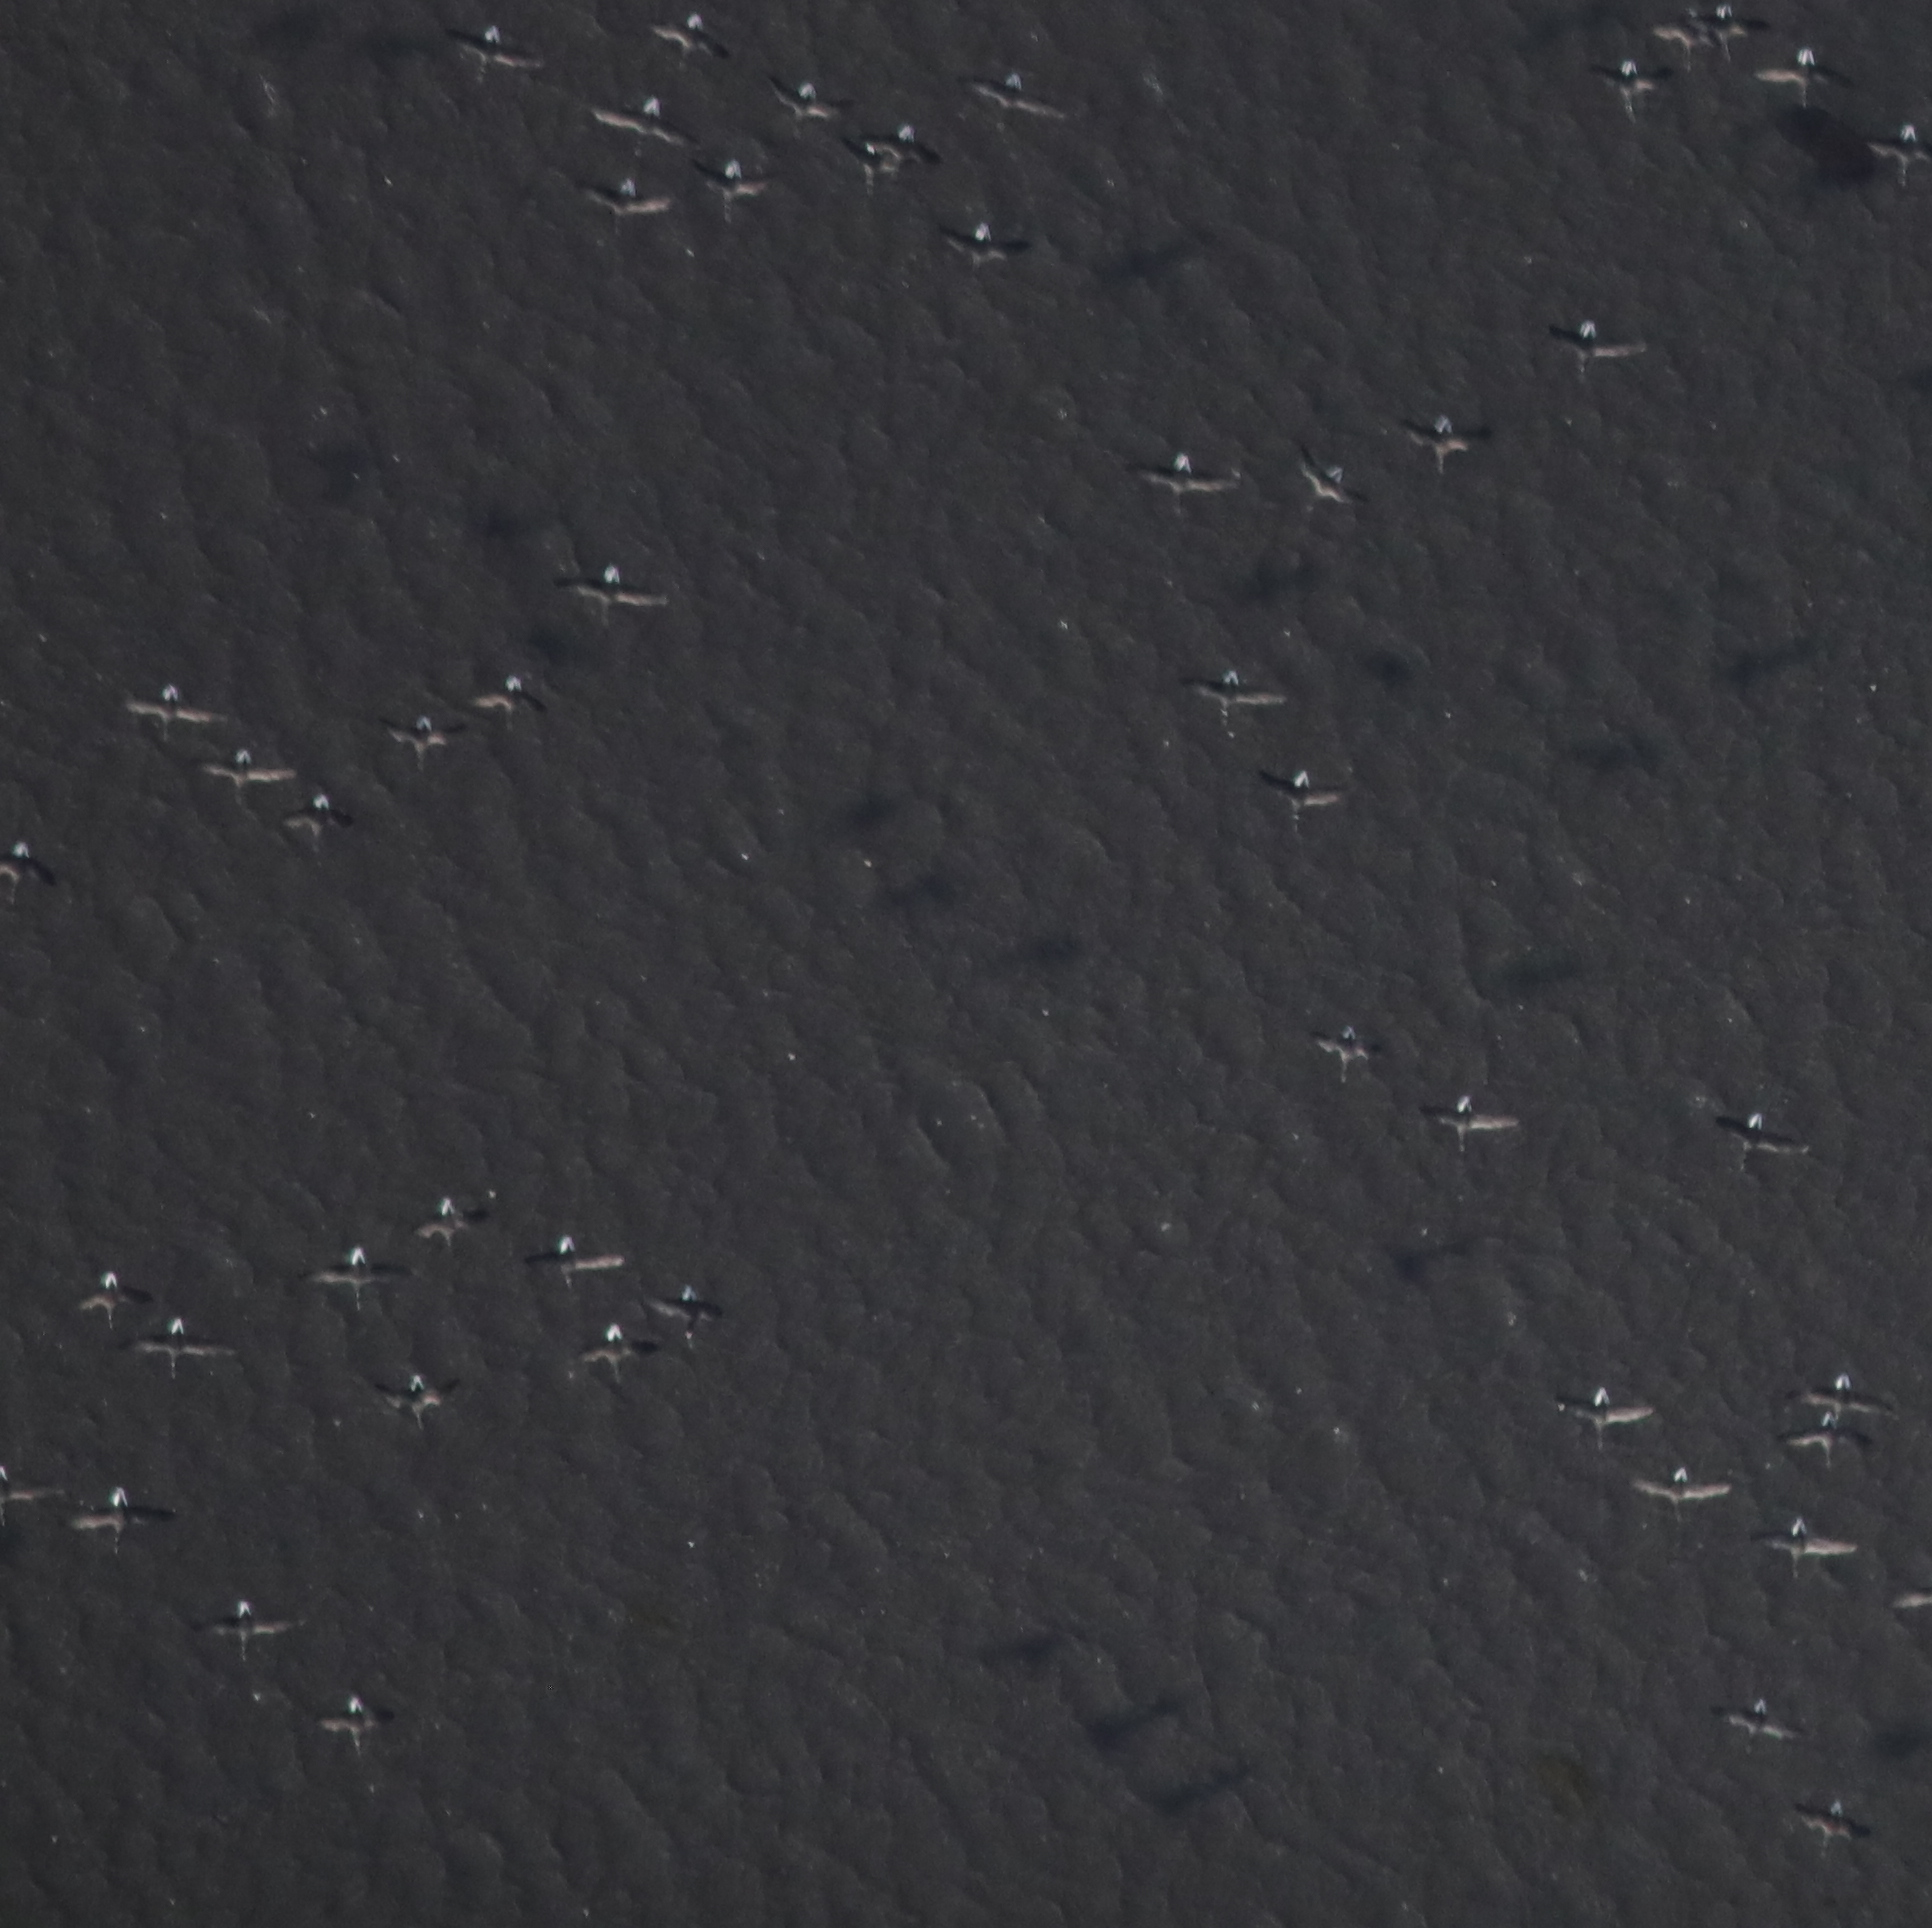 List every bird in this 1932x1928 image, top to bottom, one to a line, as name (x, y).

brant (1723, 29)
brant (1686, 36)
brant (689, 41)
brant (488, 50)
brant (1801, 71)
brant (1633, 84)
brant (1010, 97)
brant (803, 104)
brant (645, 123)
brant (904, 149)
brant (1909, 149)
brant (871, 160)
brant (732, 191)
brant (621, 202)
brant (976, 249)
brant (1586, 349)
brant (1439, 438)
brant (1180, 477)
brant (1321, 483)
brant (611, 591)
brant (1232, 691)
brant (511, 701)
brant (171, 706)
brant (424, 737)
brant (238, 769)
brant (1298, 795)
brant (318, 816)
brant (18, 869)
brant (1343, 1049)
brant (1463, 1121)
brant (1754, 1136)
brant (449, 1222)
brant (567, 1264)
brant (357, 1273)
brant (108, 1298)
brant (689, 1311)
brant (171, 1344)
brant (616, 1356)
brant (1843, 1396)
brant (417, 1401)
brant (1602, 1412)
brant (1828, 1433)
brant (2, 1490)
brant (1679, 1493)
brant (118, 1517)
brant (1799, 1547)
brant (242, 1626)
brant (357, 1723)
brant (1755, 1726)
brant (1833, 1820)